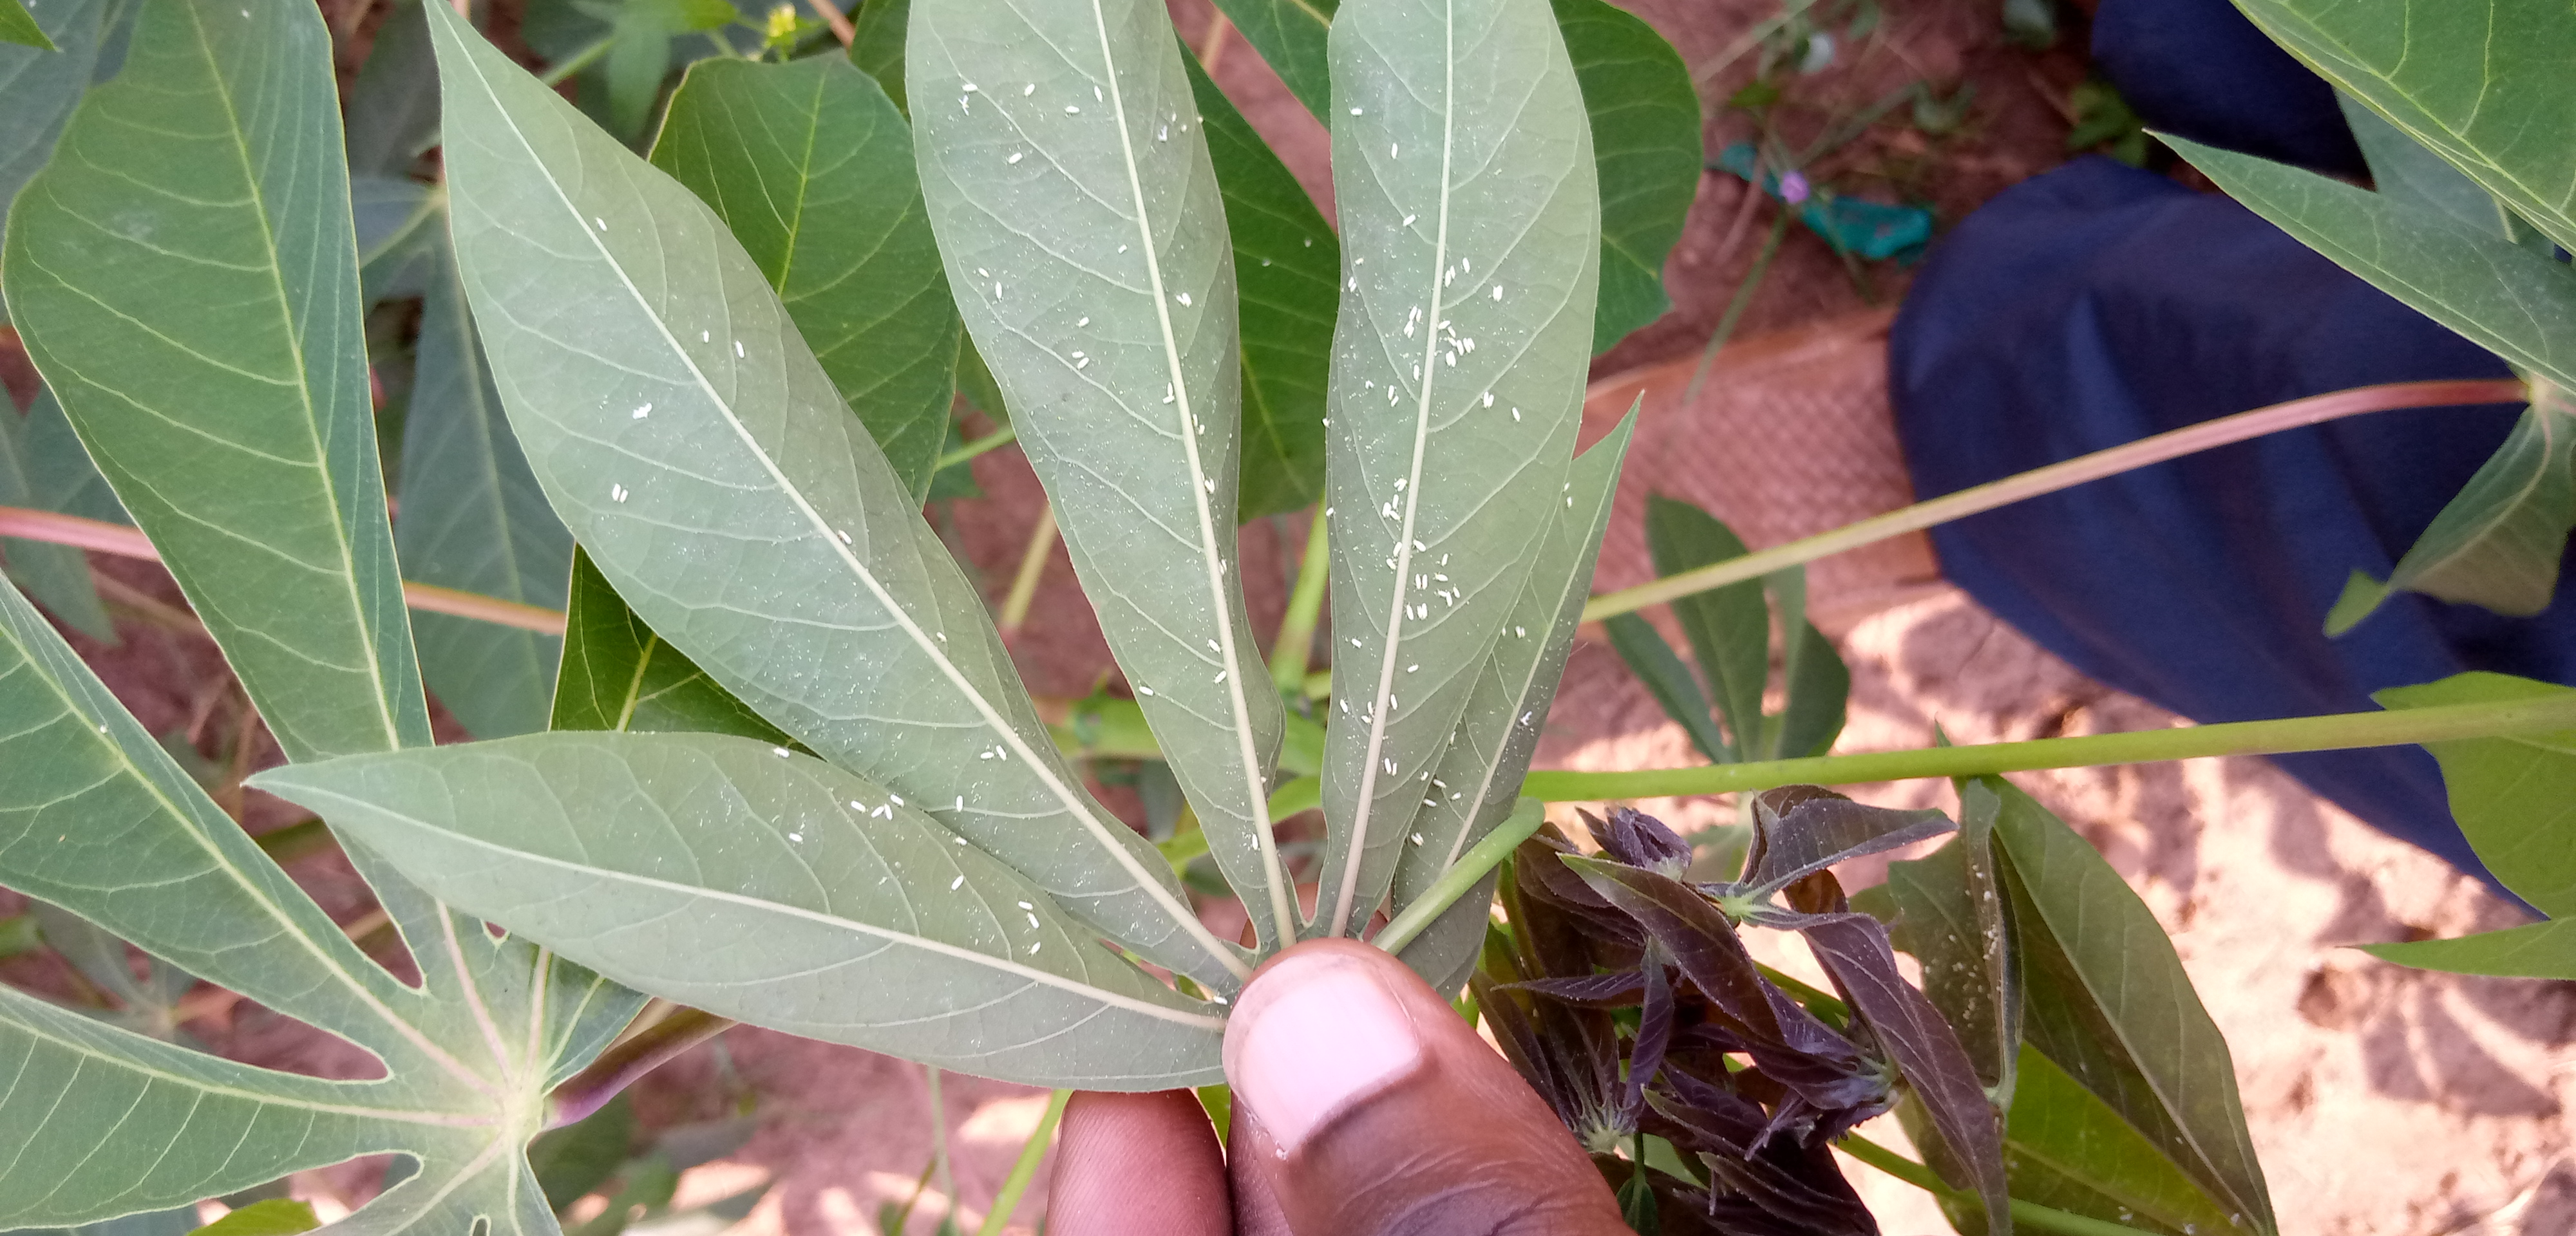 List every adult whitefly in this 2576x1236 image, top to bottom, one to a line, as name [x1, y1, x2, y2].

whitefly [1021, 80, 1039, 97]
whitefly [959, 82, 979, 94]
whitefly [1091, 83, 1107, 106]
whitefly [956, 95, 974, 116]
whitefly [1062, 103, 1083, 117]
whitefly [1348, 106, 1365, 120]
whitefly [1155, 123, 1169, 144]
whitefly [1388, 141, 1401, 162]
whitefly [1005, 151, 1026, 167]
whitefly [1401, 213, 1419, 230]
whitefly [592, 216, 611, 234]
whitefly [1116, 243, 1130, 256]
whitefly [1353, 256, 1365, 267]
whitefly [1459, 256, 1476, 276]
whitefly [1448, 264, 1459, 279]
whitefly [976, 265, 990, 279]
whitefly [1443, 268, 1452, 290]
whitefly [1347, 276, 1355, 288]
whitefly [993, 279, 1005, 303]
whitefly [1349, 283, 1358, 295]
whitefly [1491, 284, 1504, 304]
whitefly [1181, 291, 1193, 308]
whitefly [1175, 294, 1186, 306]
whitefly [1409, 306, 1417, 319]
whitefly [1415, 308, 1423, 323]
whitefly [1075, 315, 1090, 329]
whitefly [1437, 319, 1452, 332]
whitefly [1403, 319, 1414, 335]
whitefly [1446, 324, 1457, 339]
whitefly [1407, 326, 1416, 339]
whitefly [701, 328, 712, 345]
whitefly [1446, 335, 1457, 350]
whitefly [1462, 335, 1471, 355]
whitefly [734, 337, 746, 360]
whitefly [1466, 337, 1477, 351]
whitefly [1070, 350, 1087, 359]
whitefly [1444, 350, 1458, 368]
whitefly [1075, 355, 1091, 370]
whitefly [1411, 362, 1422, 384]
whitefly [1363, 379, 1376, 395]
whitefly [1165, 380, 1175, 396]
whitefly [1386, 382, 1397, 399]
whitefly [1482, 389, 1488, 410]
whitefly [1488, 393, 1494, 407]
whitefly [1162, 394, 1177, 406]
whitefly [1390, 395, 1400, 407]
whitefly [630, 398, 655, 422]
whitefly [1510, 405, 1526, 425]
whitefly [1191, 412, 1199, 429]
whitefly [1320, 417, 1334, 429]
whitefly [1198, 423, 1206, 437]
whitefly [1201, 476, 1218, 496]
whitefly [1392, 476, 1412, 492]
whitefly [1562, 480, 1572, 493]
whitefly [611, 482, 623, 503]
whitefly [620, 488, 630, 505]
whitefly [1391, 493, 1400, 510]
whitefly [1565, 494, 1573, 514]
whitefly [1381, 500, 1392, 521]
whitefly [1323, 505, 1338, 520]
whitefly [1389, 509, 1401, 523]
whitefly [835, 527, 857, 548]
whitefly [1411, 538, 1430, 555]
whitefly [1391, 541, 1403, 559]
whitefly [1438, 552, 1451, 567]
whitefly [1384, 556, 1399, 572]
whitefly [1219, 557, 1229, 577]
whitefly [1413, 572, 1422, 593]
whitefly [1432, 572, 1450, 583]
whitefly [1421, 572, 1430, 592]
whitefly [1452, 584, 1463, 601]
whitefly [1436, 588, 1446, 597]
whitefly [1445, 590, 1454, 608]
whitefly [1405, 601, 1416, 621]
whitefly [1421, 601, 1430, 621]
whitefly [1416, 604, 1423, 623]
whitefly [1513, 623, 1521, 640]
whitefly [1521, 625, 1526, 639]
whitefly [934, 630, 950, 644]
whitefly [1205, 636, 1224, 656]
whitefly [1349, 636, 1363, 650]
whitefly [1404, 662, 1421, 675]
whitefly [1211, 666, 1229, 688]
whitefly [1135, 682, 1155, 698]
whitefly [1389, 692, 1399, 712]
whitefly [1338, 697, 1350, 715]
whitefly [1365, 699, 1376, 716]
whitefly [1518, 707, 1533, 729]
whitefly [1358, 715, 1372, 725]
whitefly [994, 743, 1010, 763]
whitefly [770, 745, 791, 759]
whitefly [979, 751, 995, 760]
whitefly [1382, 756, 1392, 776]
whitefly [1392, 760, 1399, 780]
whitefly [1418, 768, 1429, 783]
whitefly [1430, 777, 1448, 791]
whitefly [1449, 791, 1463, 802]
whitefly [954, 792, 966, 814]
whitefly [889, 793, 906, 809]
whitefly [1421, 796, 1438, 809]
whitefly [849, 799, 868, 814]
whitefly [884, 801, 894, 821]
whitefly [869, 804, 884, 818]
whitefly [785, 831, 806, 844]
whitefly [1414, 831, 1425, 845]
whitefly [1249, 832, 1262, 853]
whitefly [1408, 832, 1422, 848]
whitefly [953, 834, 969, 848]
whitefly [950, 872, 967, 892]
whitefly [1016, 899, 1036, 911]
whitefly [1026, 910, 1042, 930]
whitefly [1027, 940, 1043, 956]
whitefly [1211, 994, 1230, 1007]